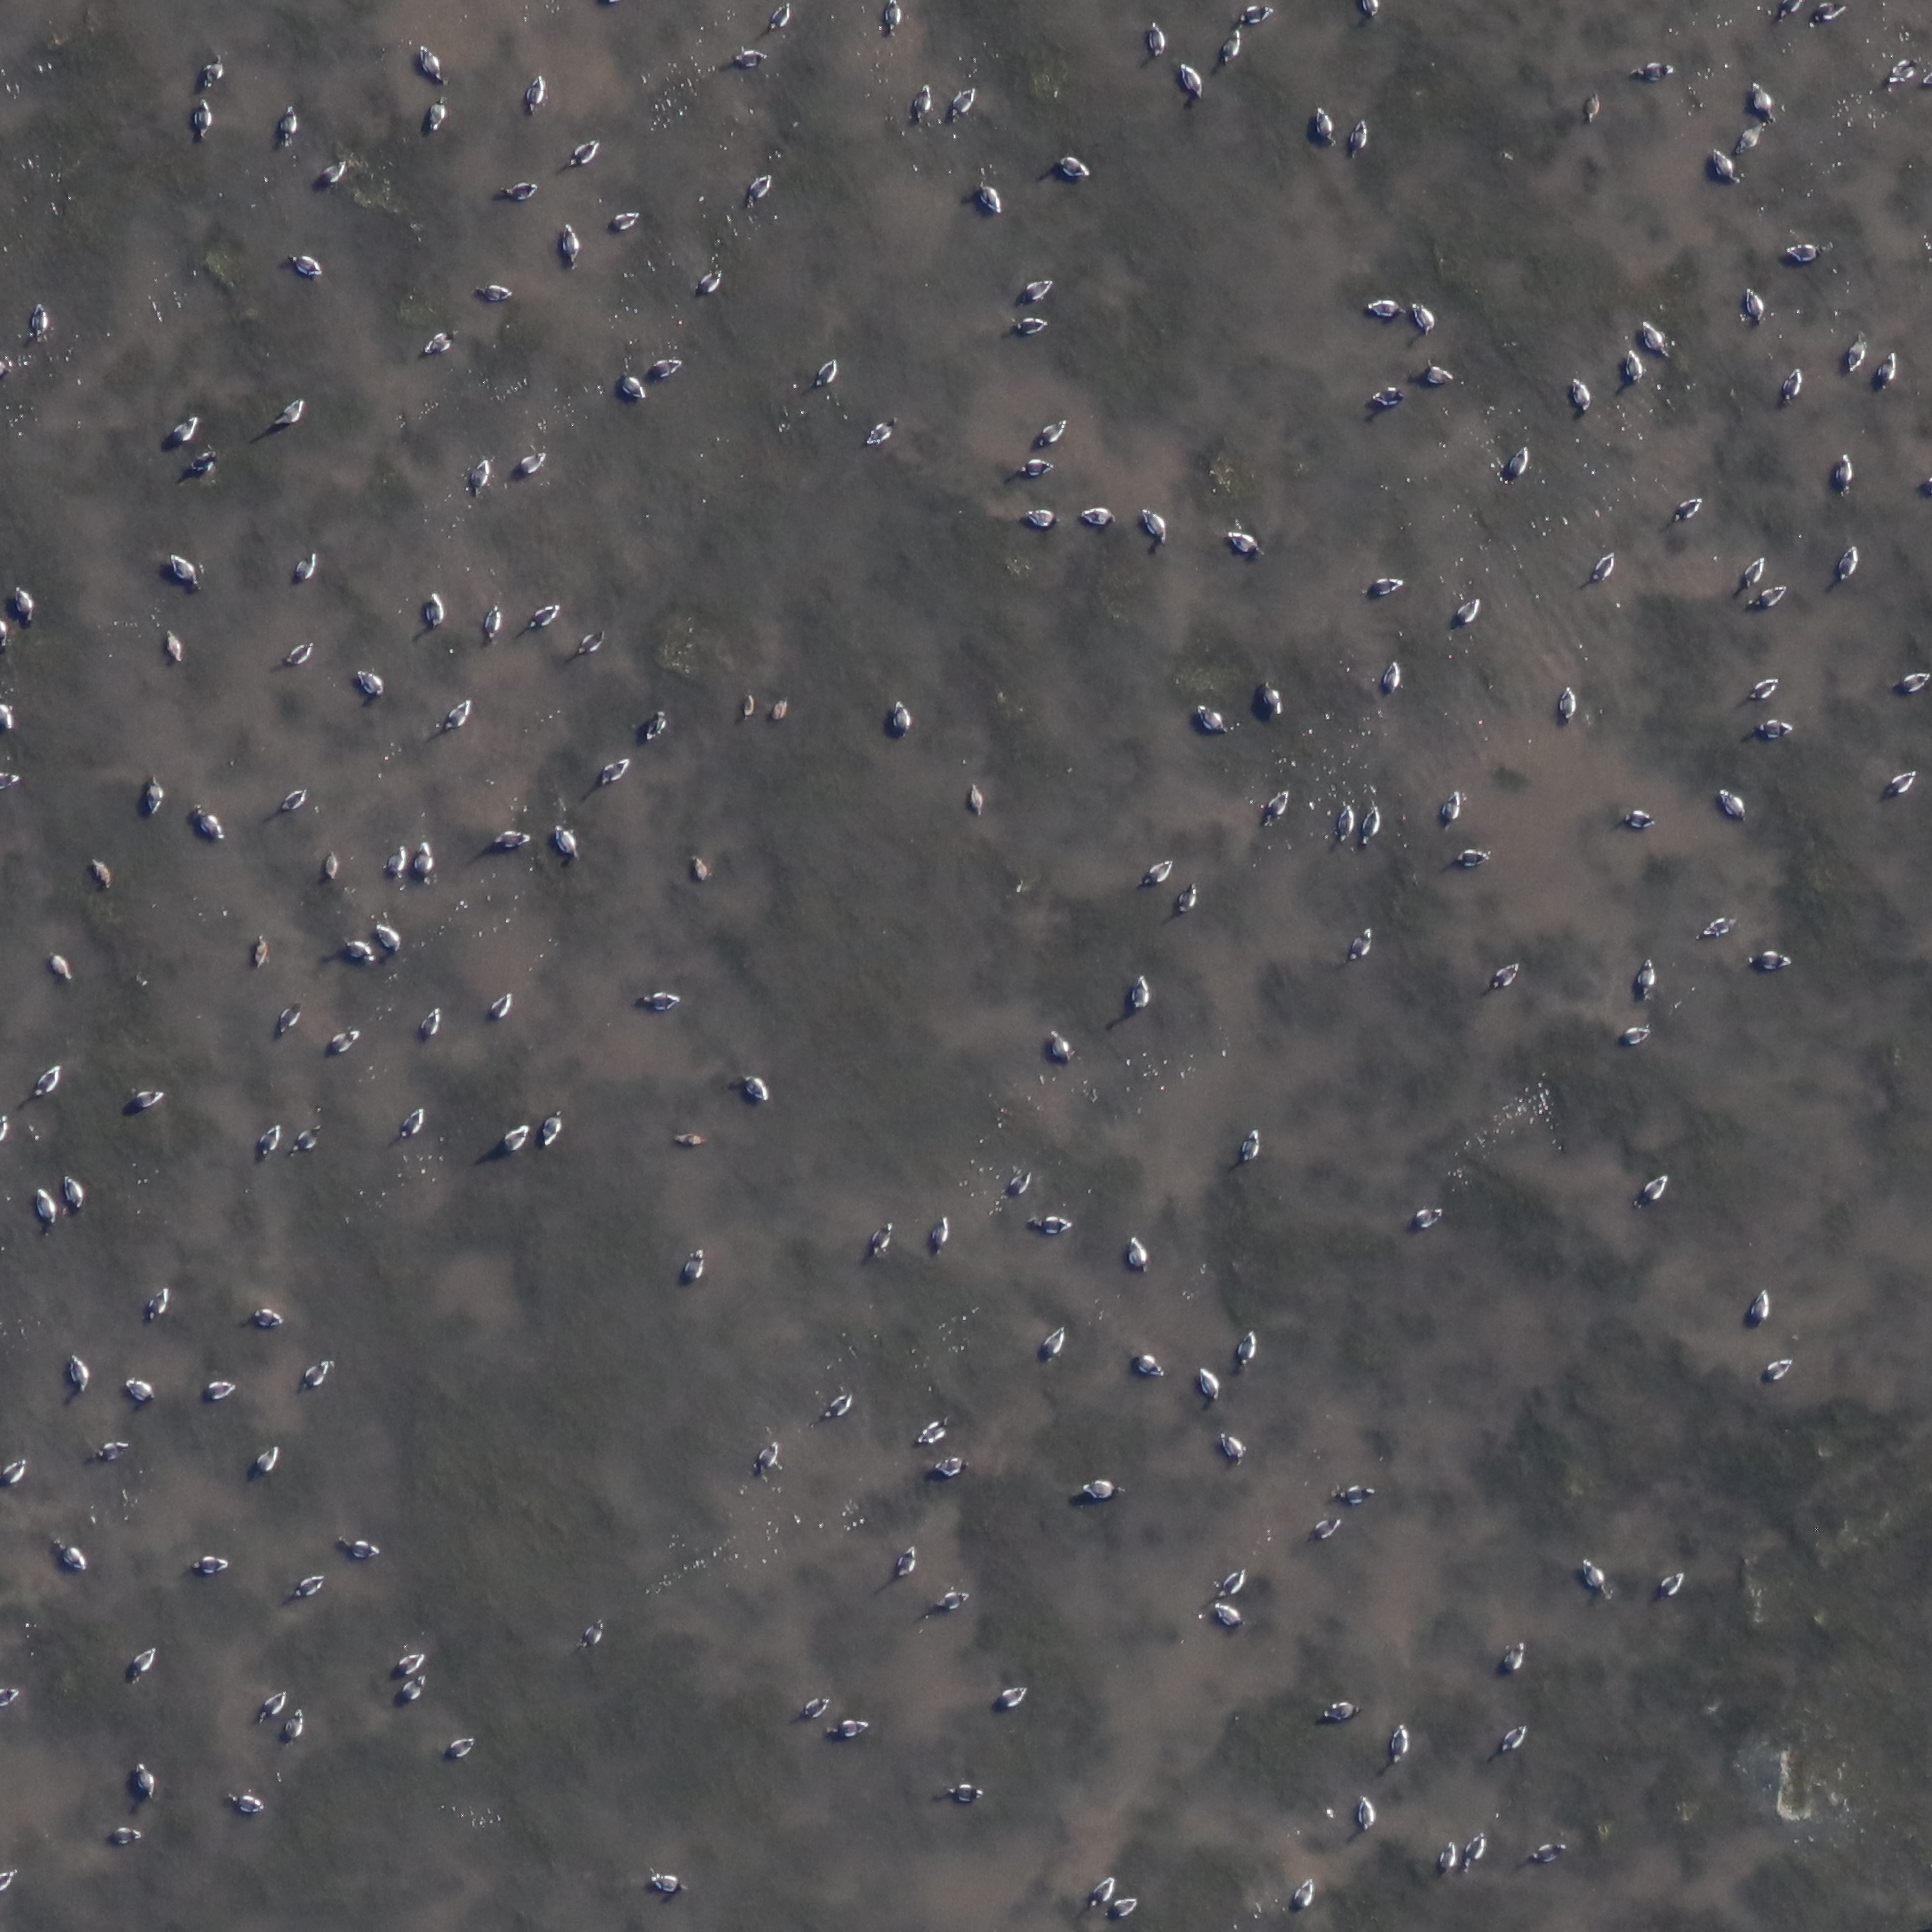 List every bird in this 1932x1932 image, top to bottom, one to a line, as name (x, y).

brant (1790, 3)
brant (1370, 4)
brant (1833, 13)
brant (783, 14)
brant (1255, 15)
brant (897, 17)
brant (1157, 41)
brant (1232, 50)
brant (750, 55)
brant (433, 65)
brant (216, 71)
brant (1658, 71)
brant (1903, 72)
brant (1192, 85)
brant (537, 94)
brant (924, 102)
brant (1768, 102)
brant (965, 104)
other bird (1593, 106)
brant (440, 115)
brant (202, 117)
brant (289, 124)
brant (1325, 127)
brant (1360, 138)
brant (1751, 138)
brant (583, 154)
brant (1724, 167)
brant (1071, 168)
brant (333, 171)
brant (759, 188)
brant (518, 192)
brant (988, 197)
brant (623, 222)
brant (568, 246)
brant (1803, 252)
brant (306, 265)
brant (709, 281)
brant (1036, 293)
brant (494, 296)
brant (1383, 306)
brant (1754, 307)
brant (39, 321)
brant (1429, 321)
brant (1031, 326)
brant (1655, 336)
brant (440, 345)
brant (1855, 353)
brant (671, 367)
brant (826, 371)
brant (1636, 371)
brant (1882, 373)
brant (1438, 375)
brant (632, 385)
brant (1791, 386)
brant (1392, 395)
brant (1581, 399)
brant (288, 413)
brant (184, 431)
brant (882, 433)
brant (1049, 434)
brant (204, 461)
brant (530, 462)
brant (1519, 464)
brant (1036, 469)
brant (1843, 475)
brant (479, 479)
brant (1690, 504)
brant (1103, 516)
brant (1039, 517)
brant (1155, 527)
brant (1246, 542)
brant (1846, 564)
brant (1608, 567)
brant (183, 569)
brant (302, 569)
brant (1757, 573)
brant (1382, 587)
brant (1773, 597)
brant (19, 602)
brant (1465, 612)
brant (432, 613)
brant (544, 617)
brant (492, 623)
brant (0, 631)
brant (589, 646)
other bird (173, 650)
brant (297, 655)
brant (1389, 680)
brant (1911, 684)
brant (371, 687)
brant (1764, 689)
brant (1274, 698)
brant (1567, 705)
other bird (749, 707)
other bird (780, 711)
brant (453, 716)
brant (1, 718)
brant (1211, 718)
brant (900, 720)
brant (655, 723)
brant (1772, 731)
brant (611, 772)
brant (2, 782)
brant (1900, 784)
brant (152, 796)
brant (292, 802)
other bird (976, 802)
brant (1731, 804)
brant (1273, 810)
brant (1452, 810)
brant (1637, 820)
brant (1378, 821)
brant (1347, 822)
brant (209, 826)
brant (514, 840)
brant (567, 844)
brant (1474, 856)
brant (422, 861)
other bird (332, 865)
brant (396, 868)
brant (1157, 872)
other bird (102, 874)
other bird (704, 874)
brant (1189, 898)
brant (1718, 925)
brant (390, 940)
brant (1358, 946)
other bird (261, 952)
brant (359, 952)
brant (1770, 959)
other bird (66, 966)
brant (1505, 976)
brant (1645, 980)
brant (1140, 994)
brant (659, 1002)
brant (501, 1008)
brant (289, 1020)
brant (429, 1027)
brant (1634, 1034)
brant (342, 1043)
brant (1061, 1049)
brant (43, 1081)
brant (758, 1088)
brant (144, 1101)
brant (413, 1125)
brant (549, 1126)
brant (308, 1136)
brant (516, 1139)
other bird (689, 1139)
brant (271, 1142)
brant (1248, 1148)
brant (1018, 1184)
brant (1652, 1189)
brant (73, 1192)
brant (52, 1205)
brant (1427, 1218)
brant (1052, 1225)
brant (880, 1236)
brant (938, 1236)
brant (1143, 1258)
brant (696, 1269)
brant (155, 1305)
brant (1757, 1310)
brant (265, 1318)
brant (1052, 1344)
brant (1246, 1348)
brant (1147, 1365)
brant (1777, 1370)
brant (78, 1374)
brant (316, 1374)
brant (1209, 1385)
brant (219, 1389)
brant (140, 1391)
brant (835, 1408)
brant (934, 1433)
brant (1233, 1449)
brant (110, 1451)
brant (267, 1461)
brant (764, 1461)
brant (950, 1465)
brant (11, 1474)
brant (1100, 1490)
brant (1355, 1496)
brant (1328, 1524)
brant (360, 1551)
brant (73, 1556)
brant (913, 1562)
brant (210, 1566)
brant (1232, 1579)
brant (1592, 1579)
brant (1670, 1583)
brant (308, 1589)
brant (962, 1601)
brant (1226, 1618)
brant (596, 1635)
brant (1512, 1659)
brant (143, 1663)
brant (411, 1666)
brant (409, 1692)
brant (4, 1697)
brant (1011, 1697)
brant (271, 1708)
brant (1340, 1712)
brant (818, 1713)
brant (292, 1727)
brant (853, 1731)
brant (1513, 1739)
brant (1401, 1745)
brant (461, 1748)
brant (144, 1783)
brant (964, 1792)
brant (245, 1803)
brant (1365, 1814)
brant (125, 1839)
brant (1475, 1852)
brant (1545, 1854)
brant (1448, 1861)
brant (664, 1885)
brant (1108, 1892)
brant (1302, 1896)
brant (1130, 1906)